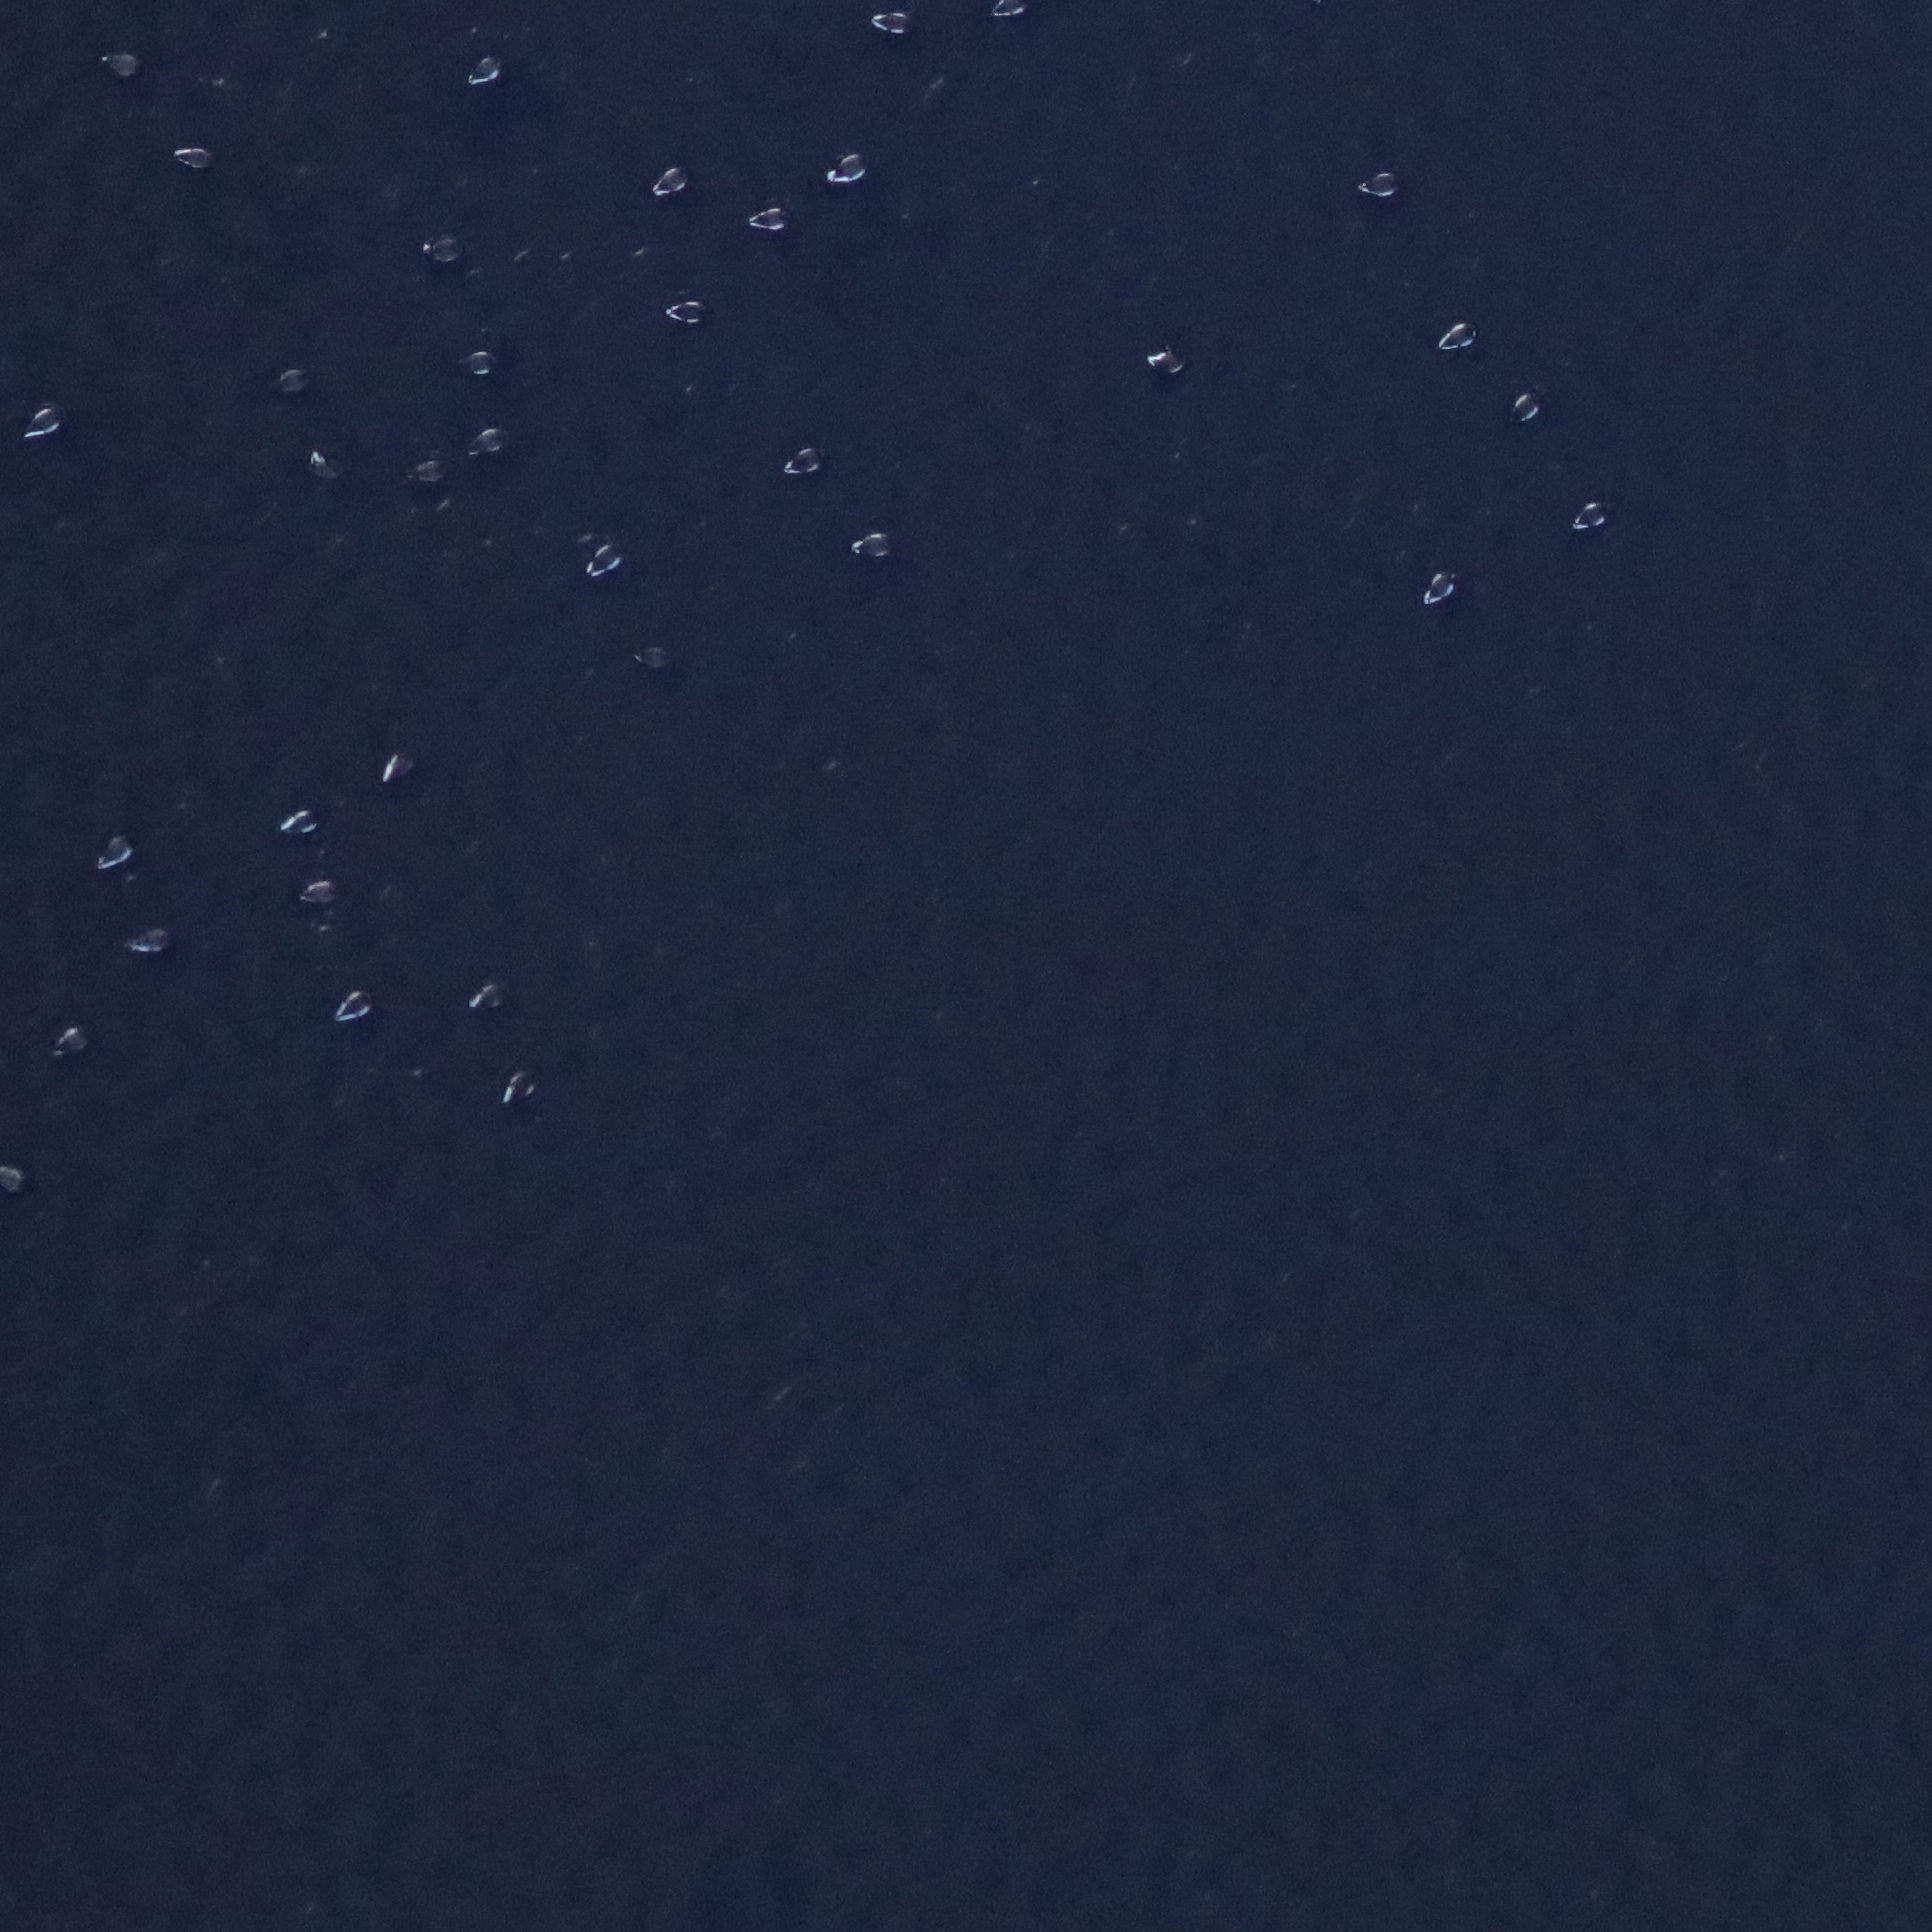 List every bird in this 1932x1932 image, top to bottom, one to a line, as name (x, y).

brant (1009, 3)
brant (895, 21)
brant (124, 63)
brant (487, 66)
brant (197, 159)
brant (848, 168)
brant (672, 180)
brant (1378, 183)
brant (771, 219)
brant (444, 251)
brant (688, 311)
brant (1457, 336)
brant (1166, 358)
brant (479, 364)
brant (294, 377)
brant (1524, 408)
brant (42, 418)
brant (487, 440)
brant (805, 460)
brant (322, 467)
brant (430, 473)
brant (1591, 516)
brant (874, 545)
brant (604, 556)
brant (1439, 586)
brant (654, 658)
brant (399, 767)
brant (303, 822)
brant (116, 851)
brant (318, 888)
brant (154, 938)
brant (487, 997)
brant (356, 1003)
brant (74, 1039)
brant (522, 1081)
brant (9, 1178)